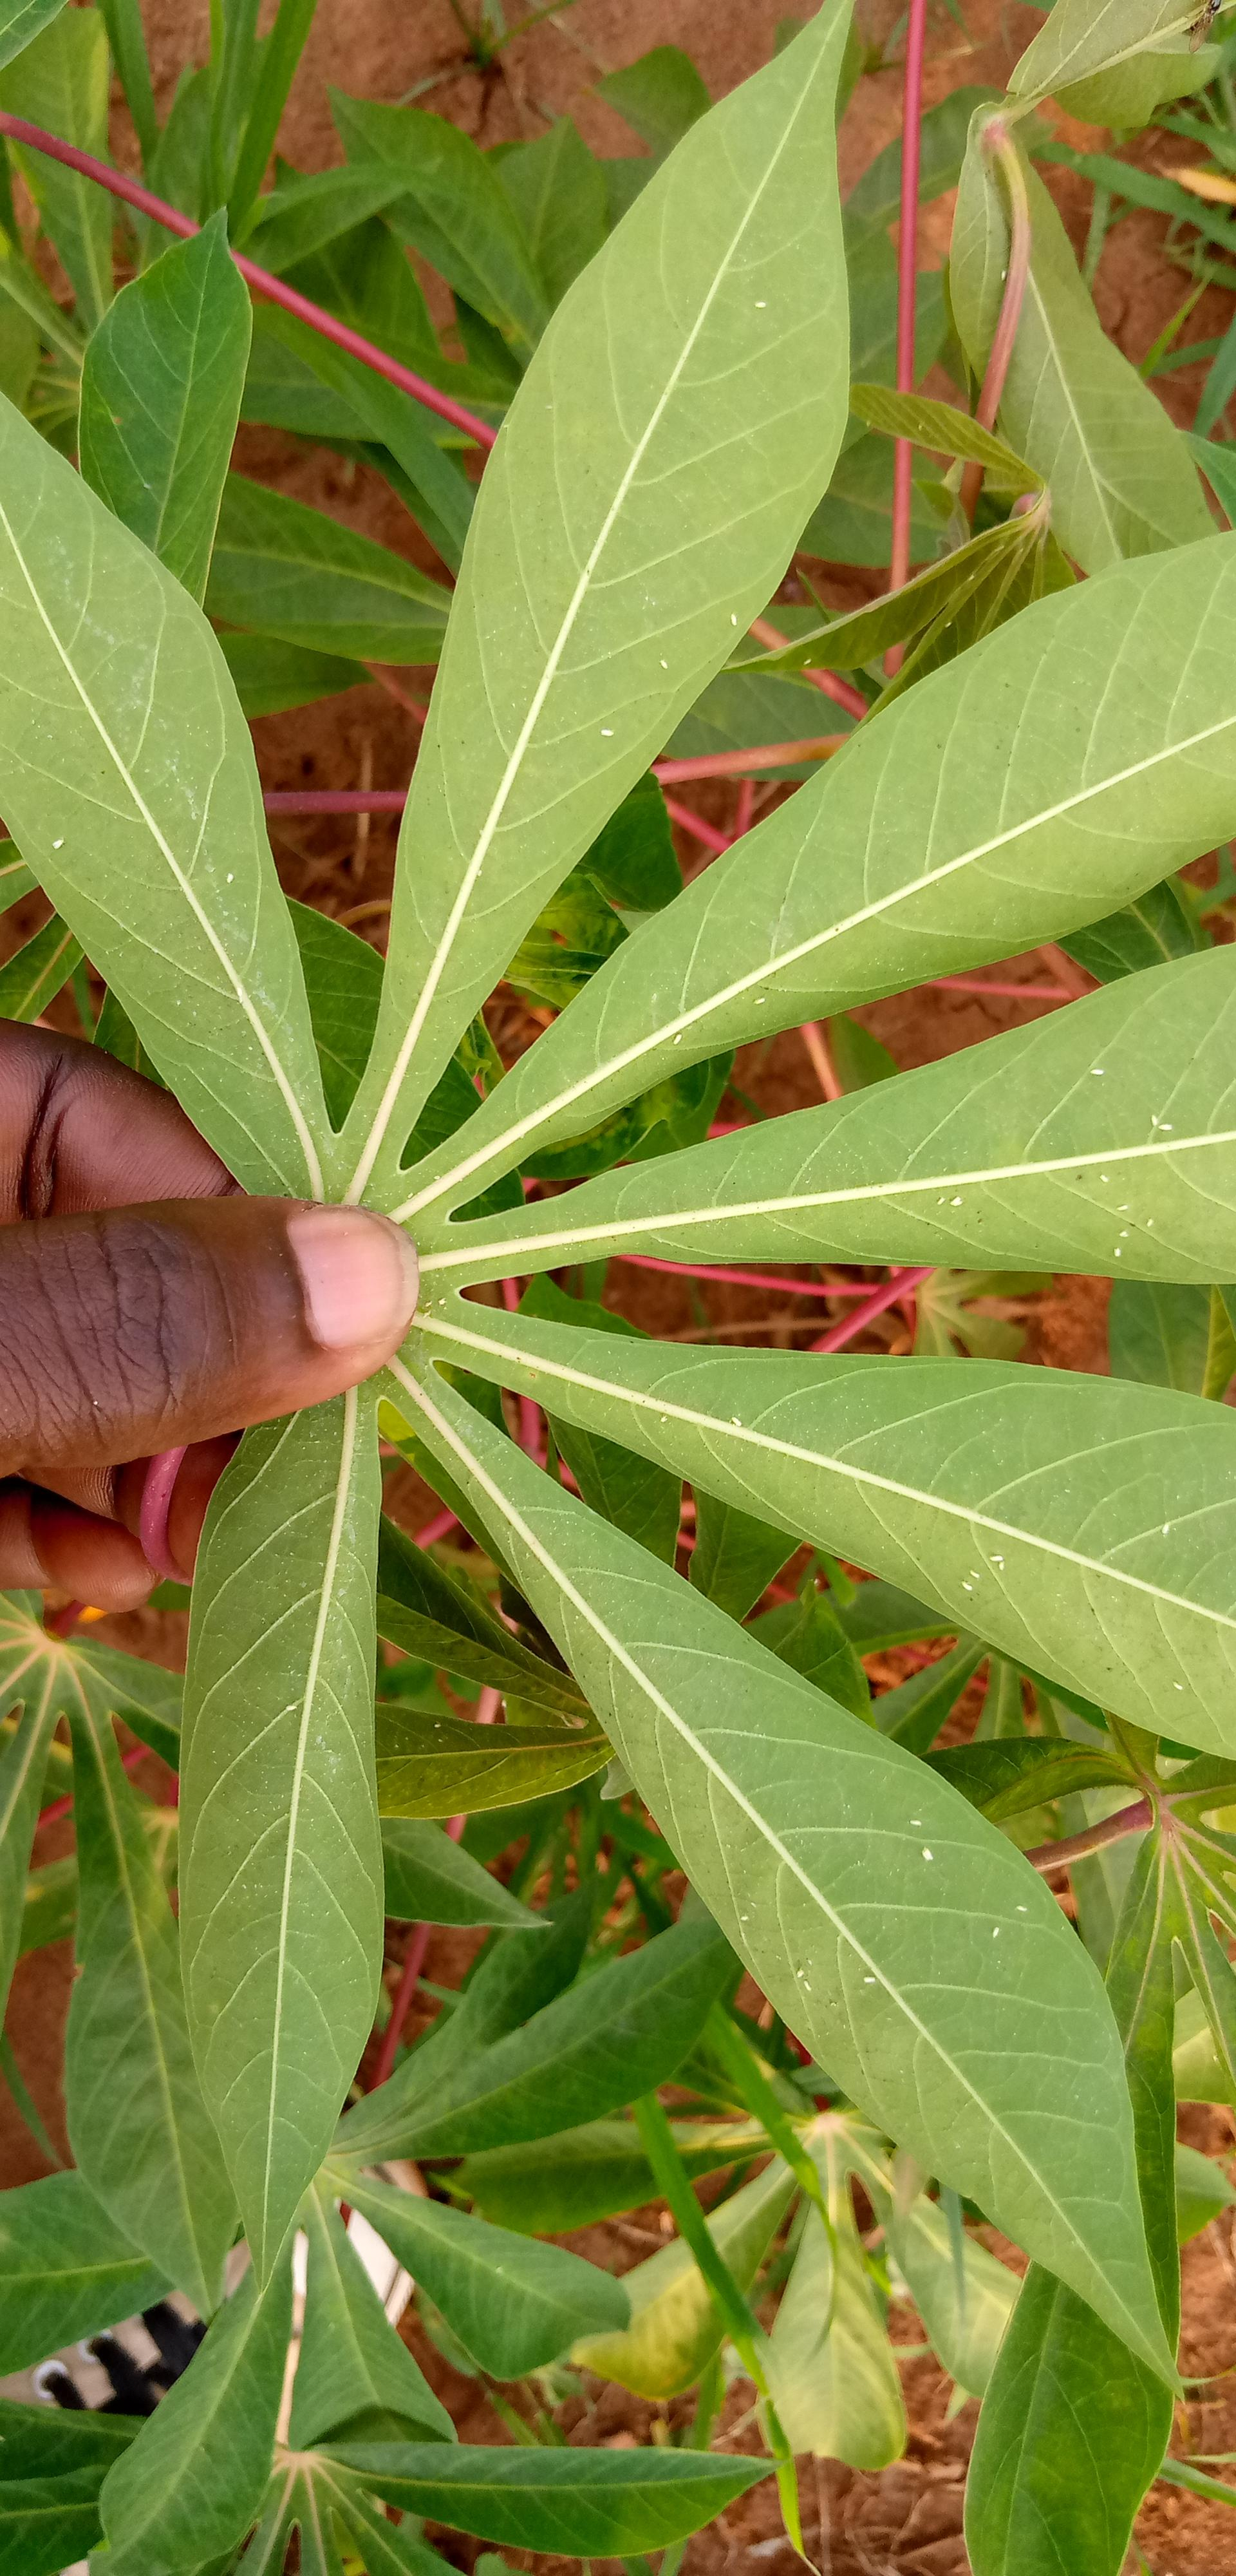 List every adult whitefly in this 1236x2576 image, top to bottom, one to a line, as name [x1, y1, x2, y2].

whitefly [727, 609, 742, 632]
whitefly [940, 616, 957, 634]
whitefly [800, 655, 814, 669]
whitefly [656, 656, 672, 674]
whitefly [597, 725, 619, 742]
whitefly [50, 837, 66, 853]
whitefly [222, 871, 239, 889]
whitefly [751, 994, 769, 1009]
whitefly [669, 1032, 688, 1047]
whitefly [1087, 1065, 1108, 1081]
whitefly [1148, 1112, 1163, 1128]
whitefly [1156, 1122, 1179, 1135]
whitefly [1095, 1171, 1113, 1186]
whitefly [948, 1193, 964, 1210]
whitefly [1113, 1201, 1133, 1216]
whitefly [1141, 1214, 1157, 1232]
whitefly [1116, 1226, 1136, 1241]
whitefly [1109, 1243, 1127, 1262]
whitefly [434, 1293, 449, 1310]
whitefly [659, 1414, 668, 1424]
whitefly [730, 1415, 745, 1428]
whitefly [1158, 1520, 1175, 1537]
whitefly [986, 1554, 1004, 1562]
whitefly [997, 1562, 1007, 1572]
whitefly [968, 1567, 982, 1580]
whitefly [960, 1579, 973, 1595]
whitefly [1171, 1680, 1185, 1692]
whitefly [284, 1703, 299, 1713]
whitefly [906, 1817, 923, 1828]
whitefly [920, 1845, 935, 1862]
whitefly [1015, 1904, 1029, 1913]
whitefly [739, 1912, 752, 1924]
whitefly [990, 1924, 1001, 1939]
whitefly [794, 1966, 805, 1980]
whitefly [862, 1975, 878, 1987]
whitefly [802, 1978, 814, 1992]